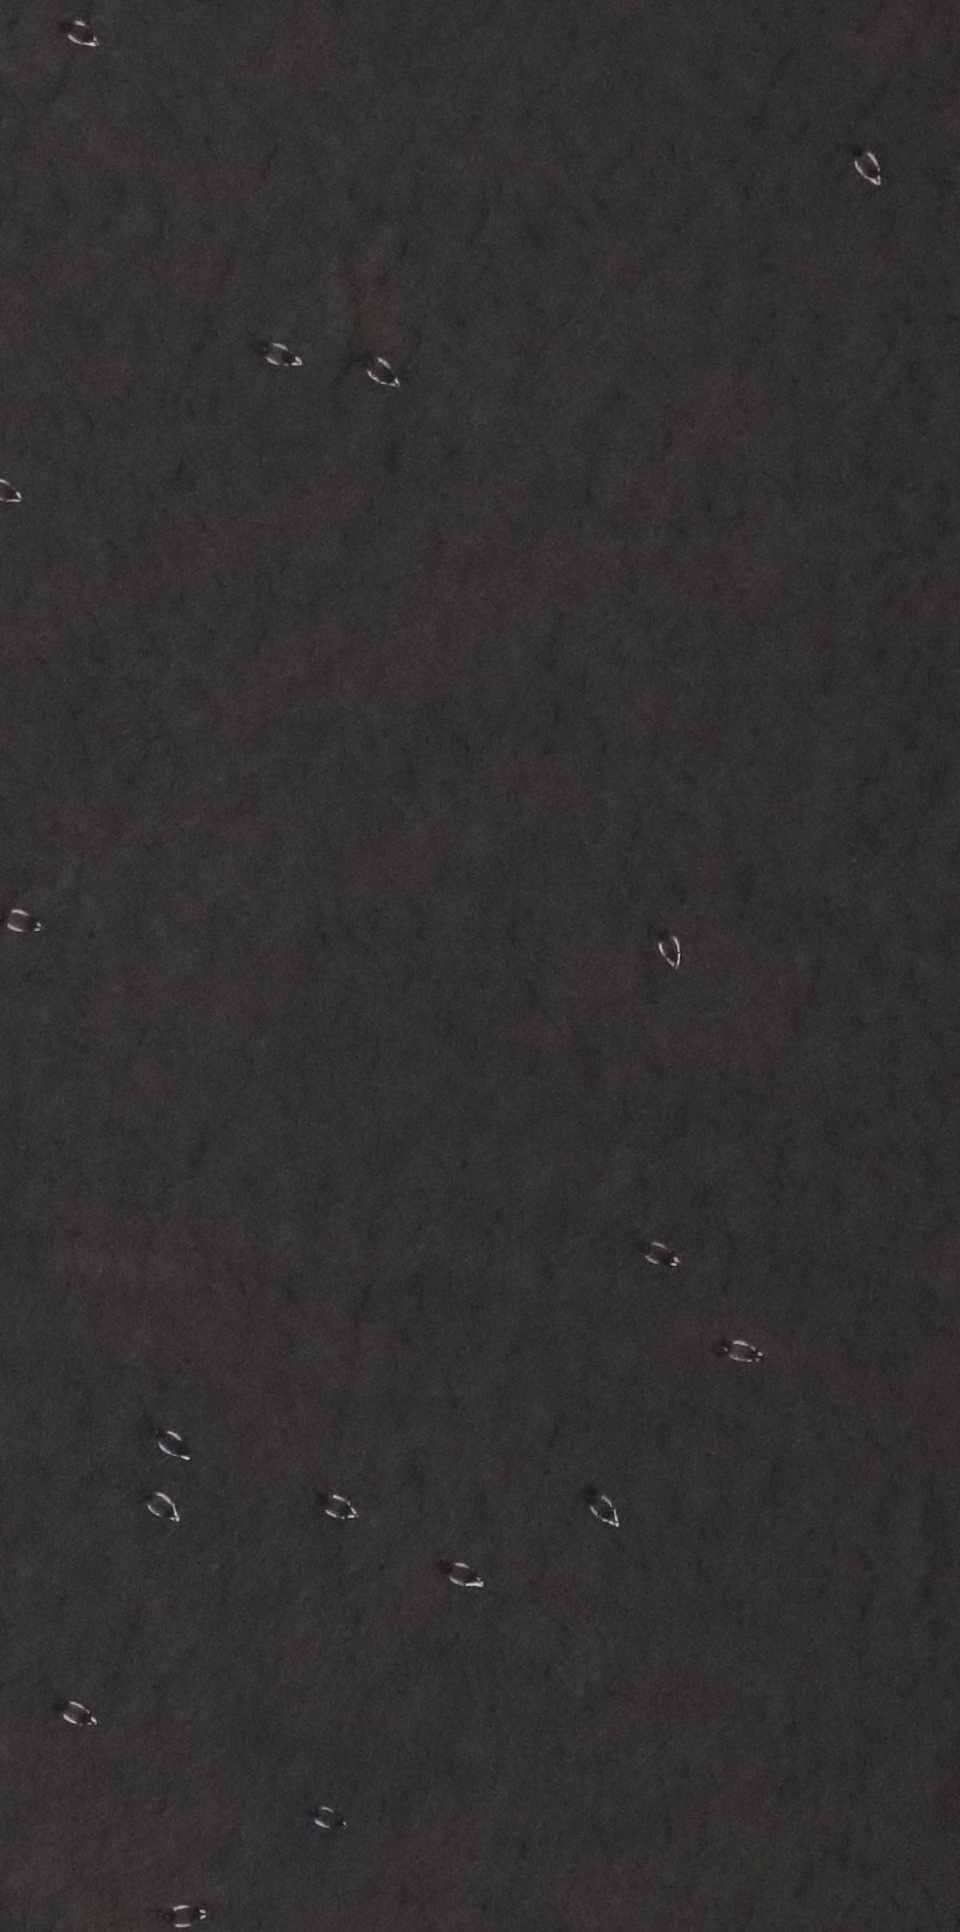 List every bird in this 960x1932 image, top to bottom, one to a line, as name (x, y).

brant (80, 34)
brant (867, 166)
brant (281, 355)
brant (381, 371)
brant (4, 491)
brant (20, 921)
brant (669, 949)
brant (660, 1253)
brant (740, 1350)
brant (171, 1444)
brant (161, 1506)
brant (338, 1506)
brant (602, 1508)
brant (462, 1575)
brant (77, 1713)
brant (326, 1817)
brant (186, 1917)